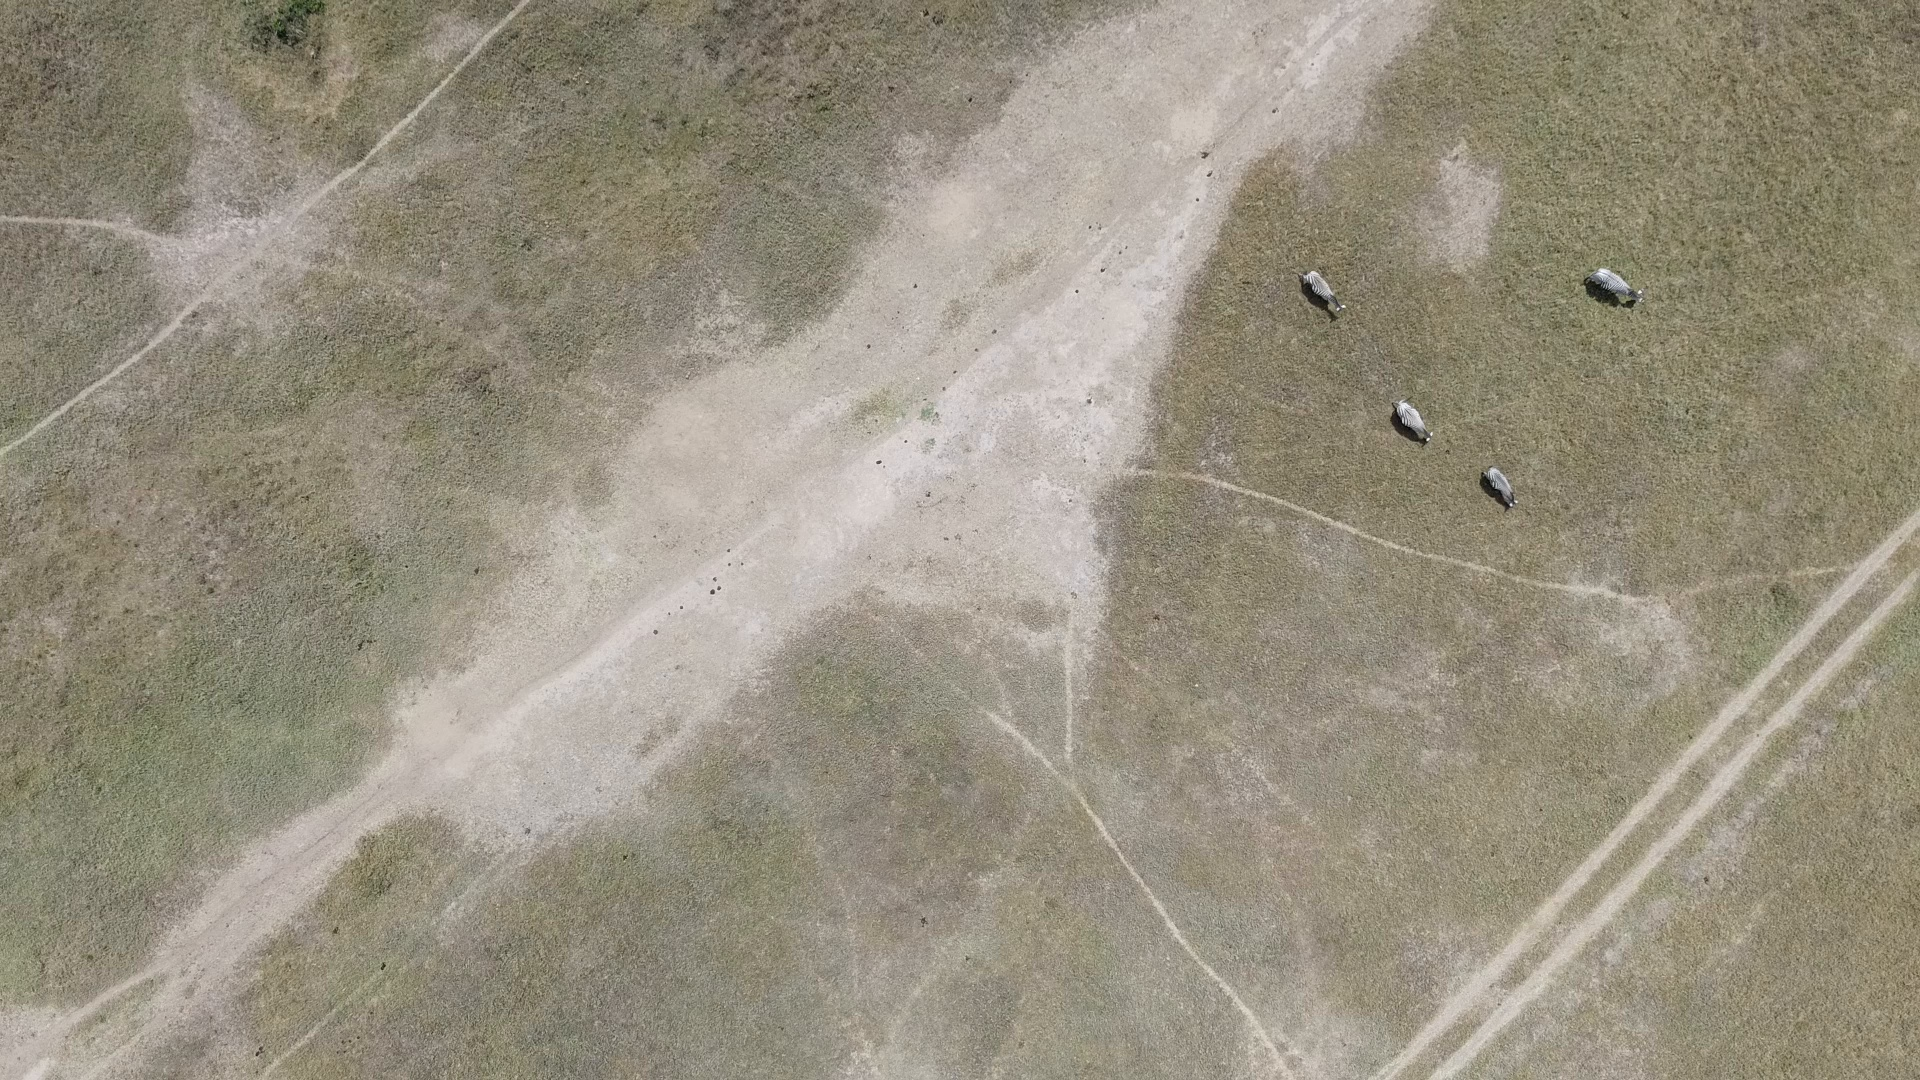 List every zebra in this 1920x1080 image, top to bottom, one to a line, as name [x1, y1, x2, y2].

zebra [1587, 269, 1642, 302]
zebra [1302, 271, 1342, 310]
zebra [1395, 400, 1431, 441]
zebra [1484, 466, 1515, 506]